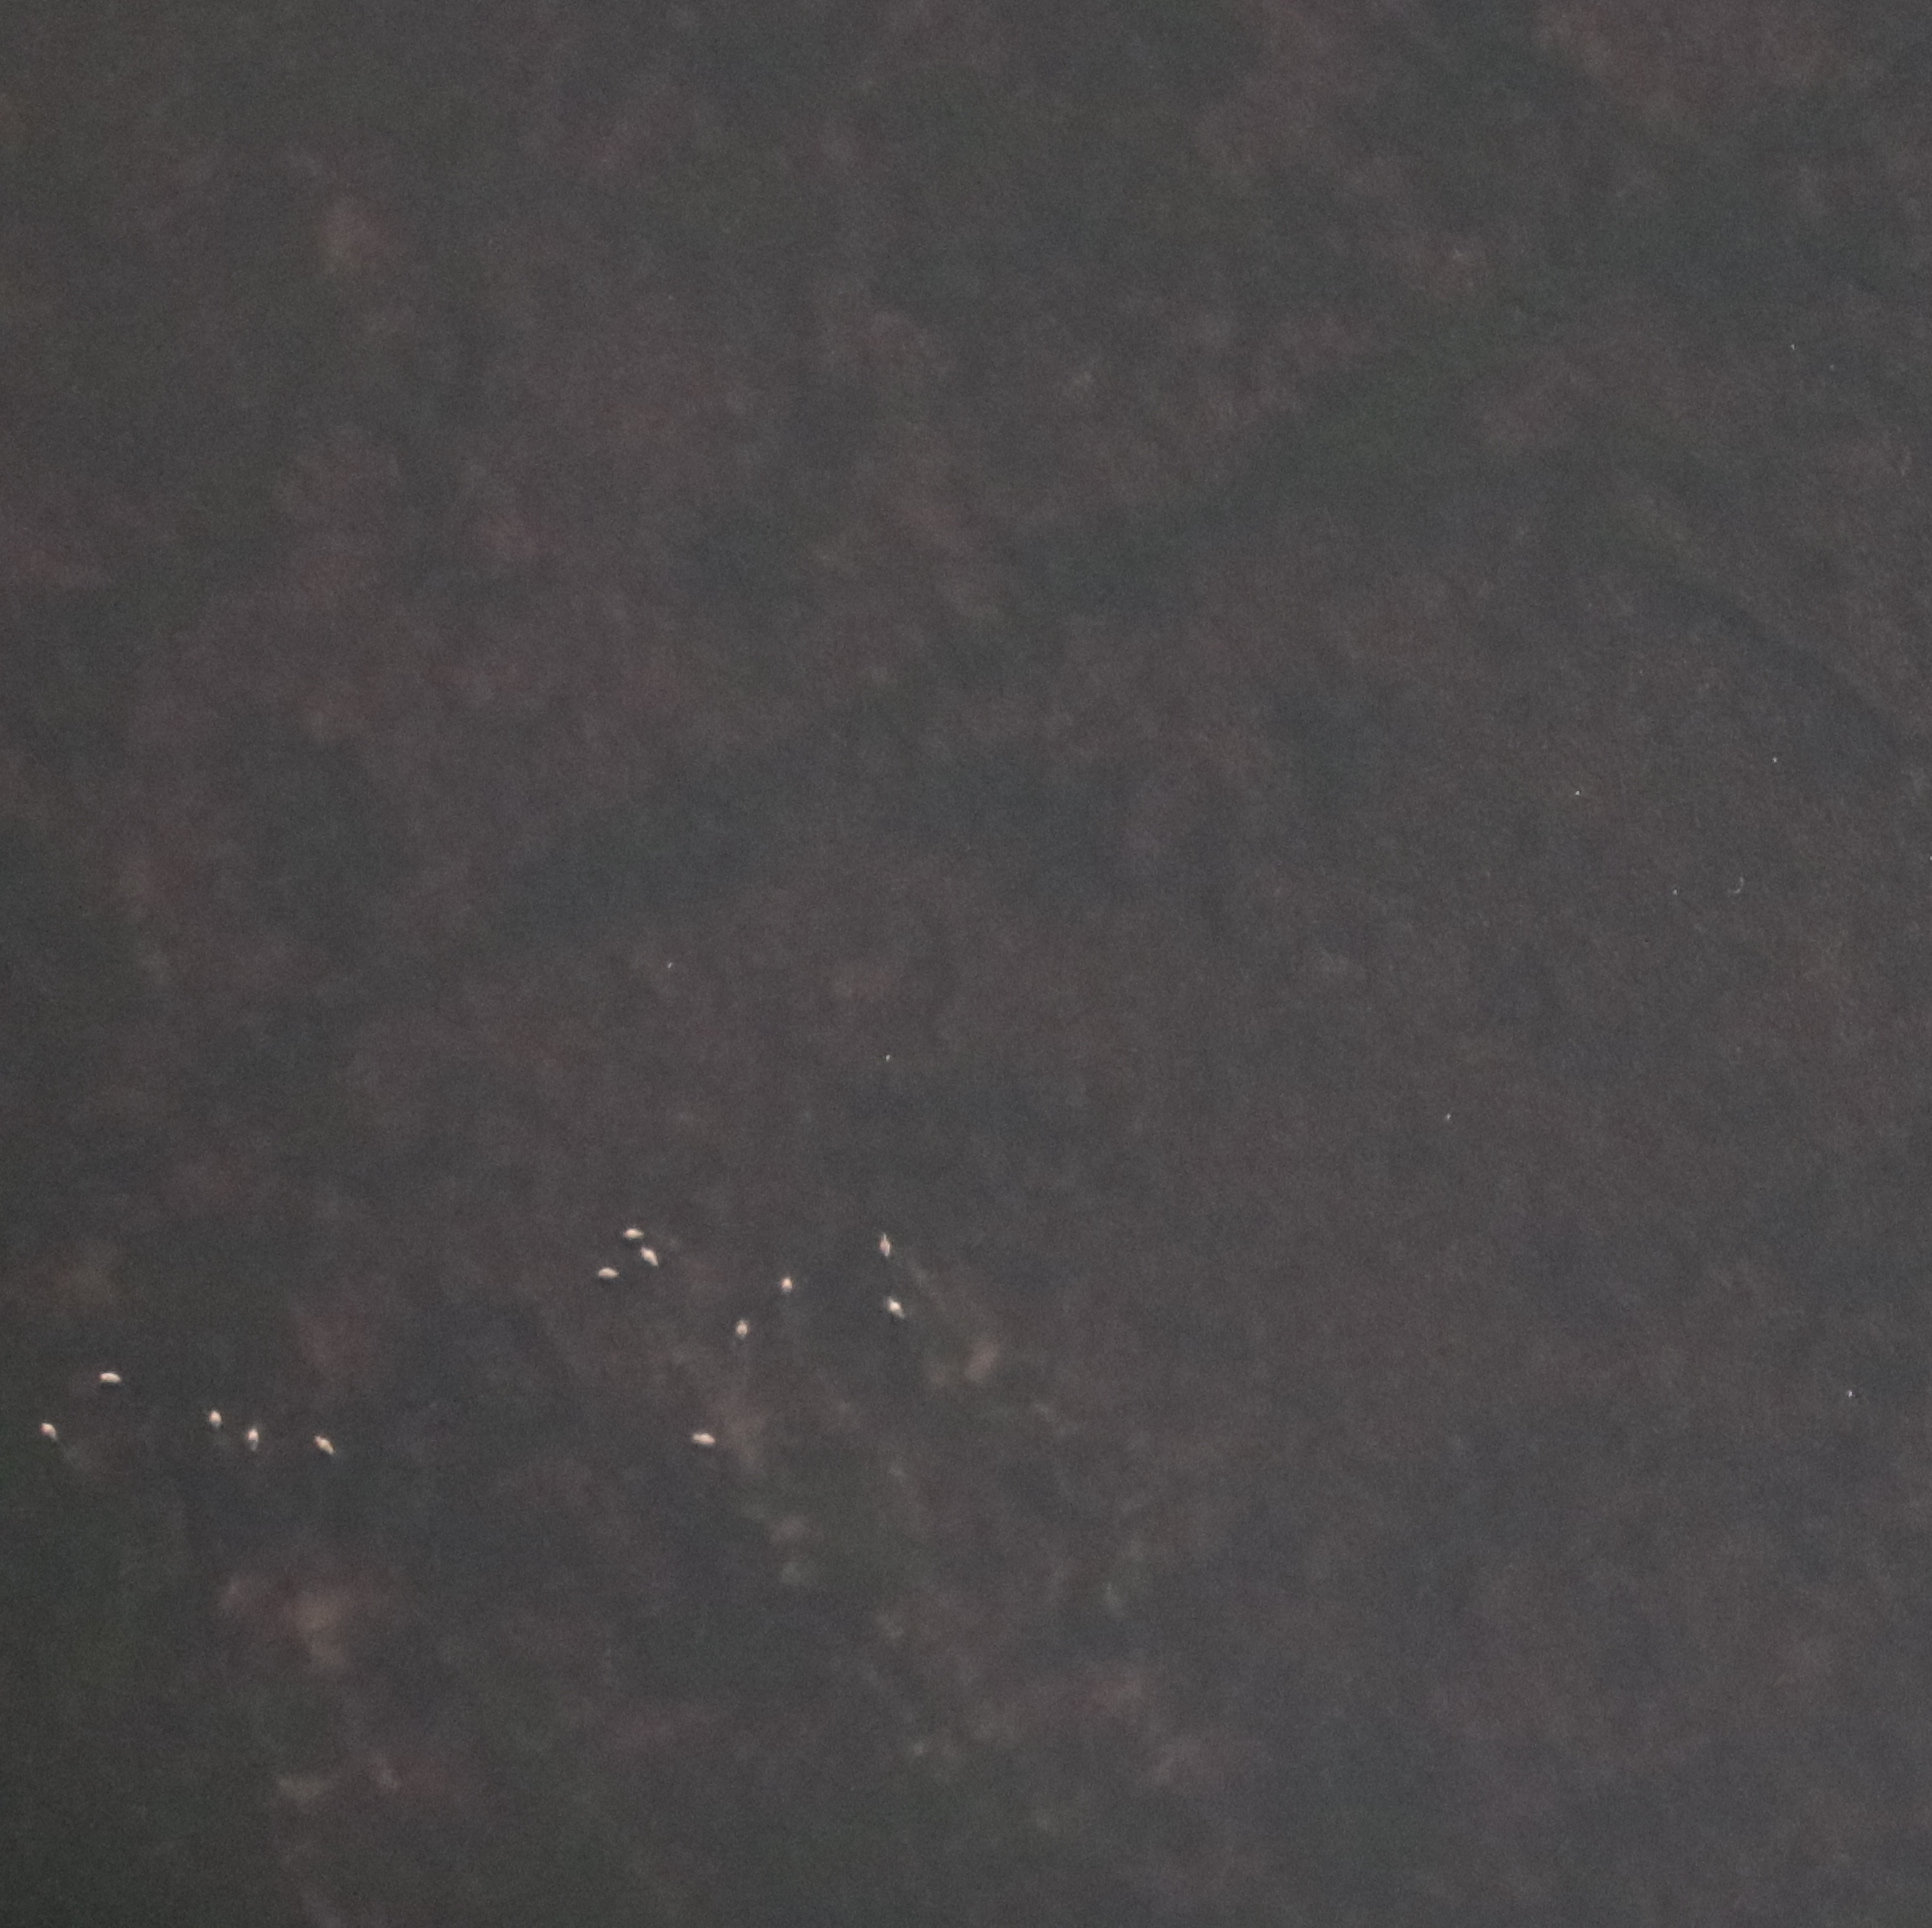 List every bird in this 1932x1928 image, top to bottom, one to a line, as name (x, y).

Canada goose (638, 1233)
Canada goose (885, 1245)
Canada goose (650, 1255)
Canada goose (612, 1274)
Canada goose (791, 1284)
Canada goose (898, 1310)
Canada goose (741, 1331)
Canada goose (113, 1378)
Canada goose (218, 1417)
Canada goose (48, 1431)
Canada goose (249, 1437)
Canada goose (702, 1438)
Canada goose (327, 1444)